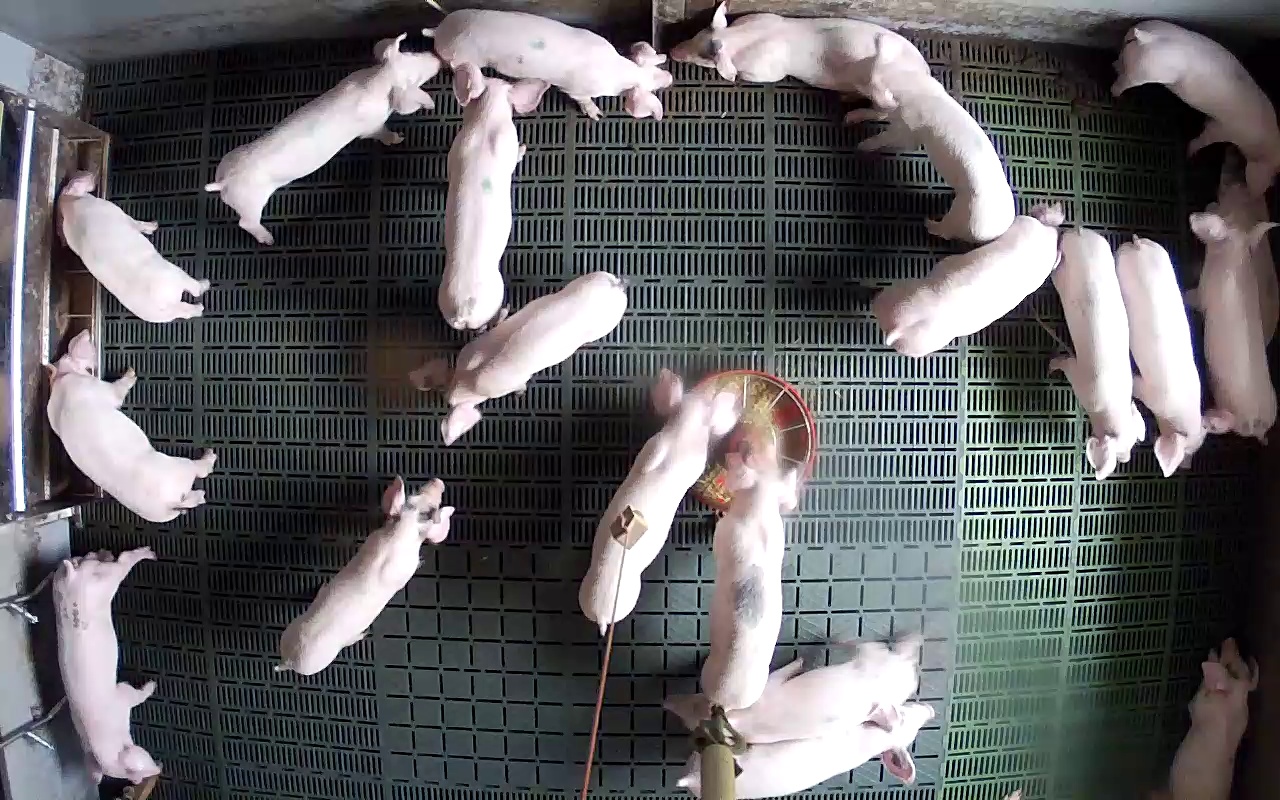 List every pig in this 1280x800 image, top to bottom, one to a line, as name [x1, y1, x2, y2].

pig [670, 0, 932, 103]
pig [421, 8, 675, 123]
pig [1111, 17, 1280, 201]
pig [204, 32, 441, 245]
pig [845, 32, 1017, 246]
pig [437, 62, 553, 334]
pig [1217, 146, 1279, 348]
pig [53, 170, 212, 324]
pig [871, 200, 1062, 360]
pig [1183, 202, 1279, 447]
pig [1048, 225, 1148, 480]
pig [1114, 232, 1236, 479]
pig [409, 271, 630, 444]
pig [46, 327, 219, 524]
pig [578, 365, 740, 635]
pig [699, 444, 799, 714]
pig [273, 475, 457, 678]
pig [52, 545, 164, 787]
pig [662, 633, 926, 744]
pig [1159, 636, 1261, 797]
pig [676, 702, 936, 797]